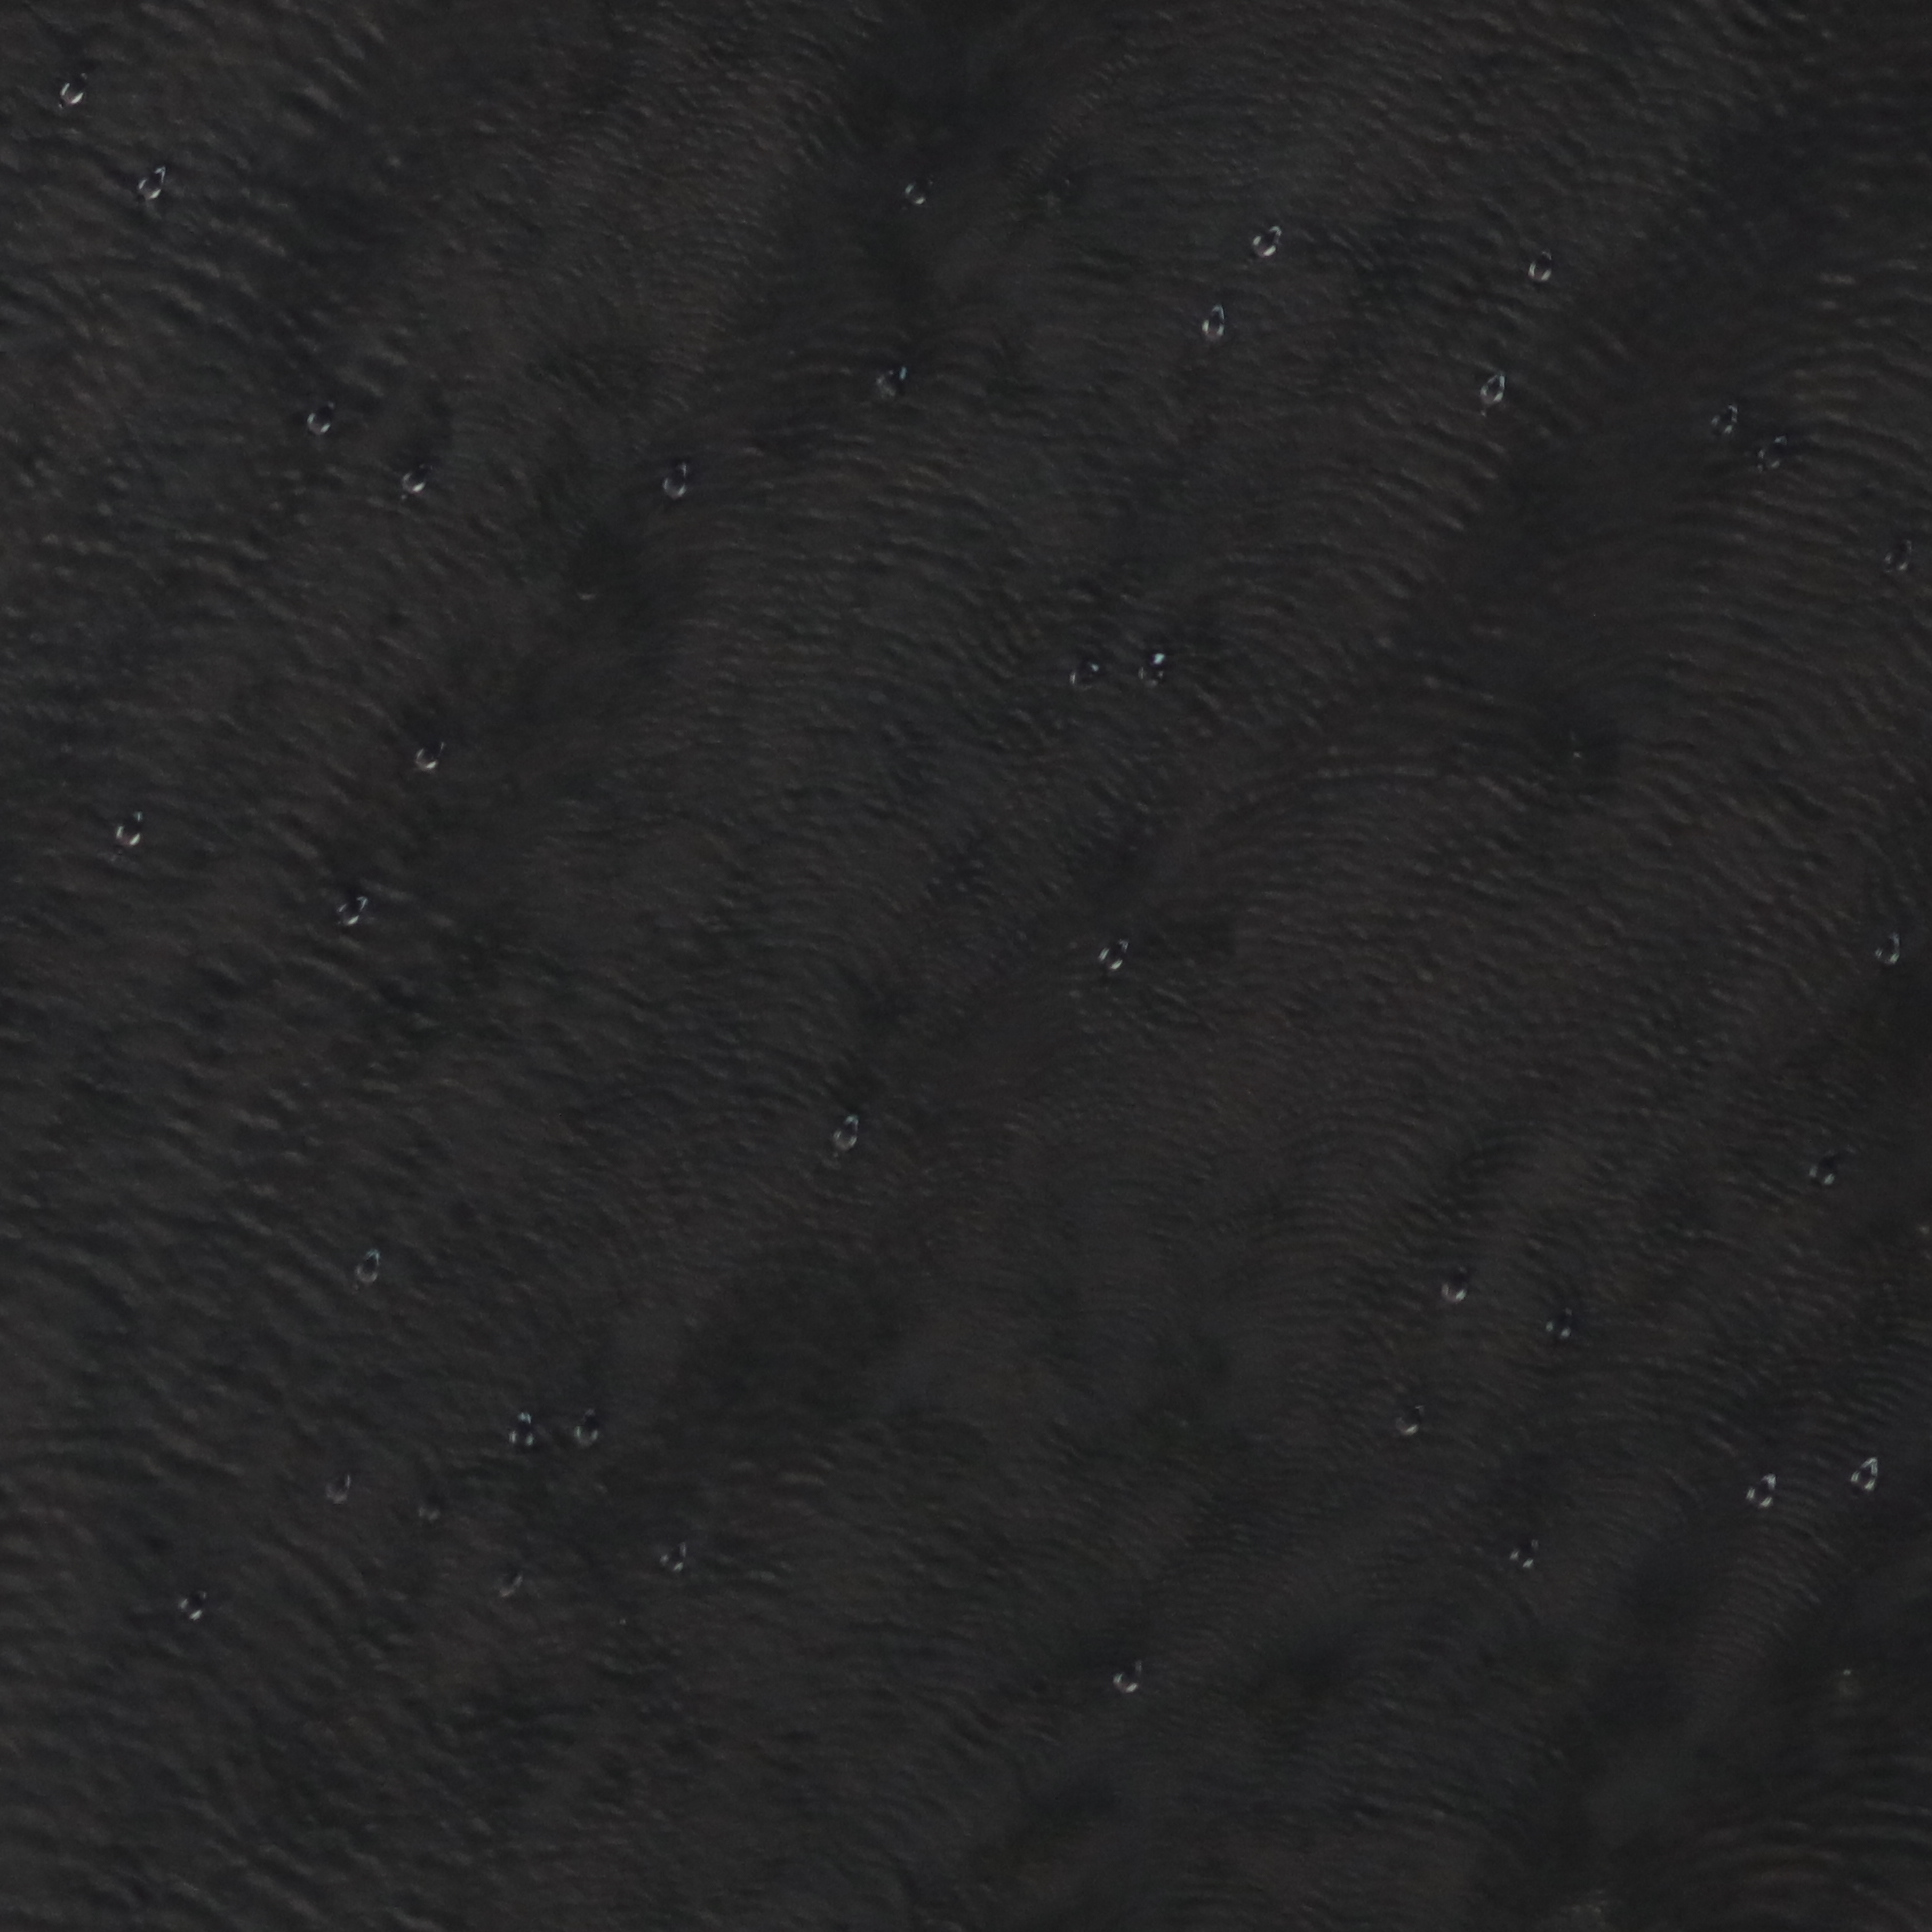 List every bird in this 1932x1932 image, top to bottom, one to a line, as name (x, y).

brant (71, 93)
brant (150, 187)
brant (918, 195)
brant (1267, 242)
brant (1544, 276)
brant (1215, 325)
brant (896, 377)
brant (1494, 383)
brant (319, 421)
brant (1723, 421)
brant (1770, 452)
brant (675, 482)
brant (411, 486)
brant (1900, 561)
brant (1155, 668)
brant (1089, 671)
brant (430, 758)
brant (126, 835)
brant (348, 910)
brant (1113, 956)
brant (1891, 957)
brant (844, 1134)
brant (1830, 1169)
brant (366, 1266)
brant (1452, 1291)
brant (1557, 1330)
brant (1411, 1422)
brant (591, 1434)
brant (518, 1437)
brant (1864, 1476)
brant (344, 1490)
brant (1765, 1491)
brant (437, 1515)
brant (1524, 1557)
brant (678, 1560)
brant (508, 1585)
brant (191, 1607)
brant (1131, 1690)